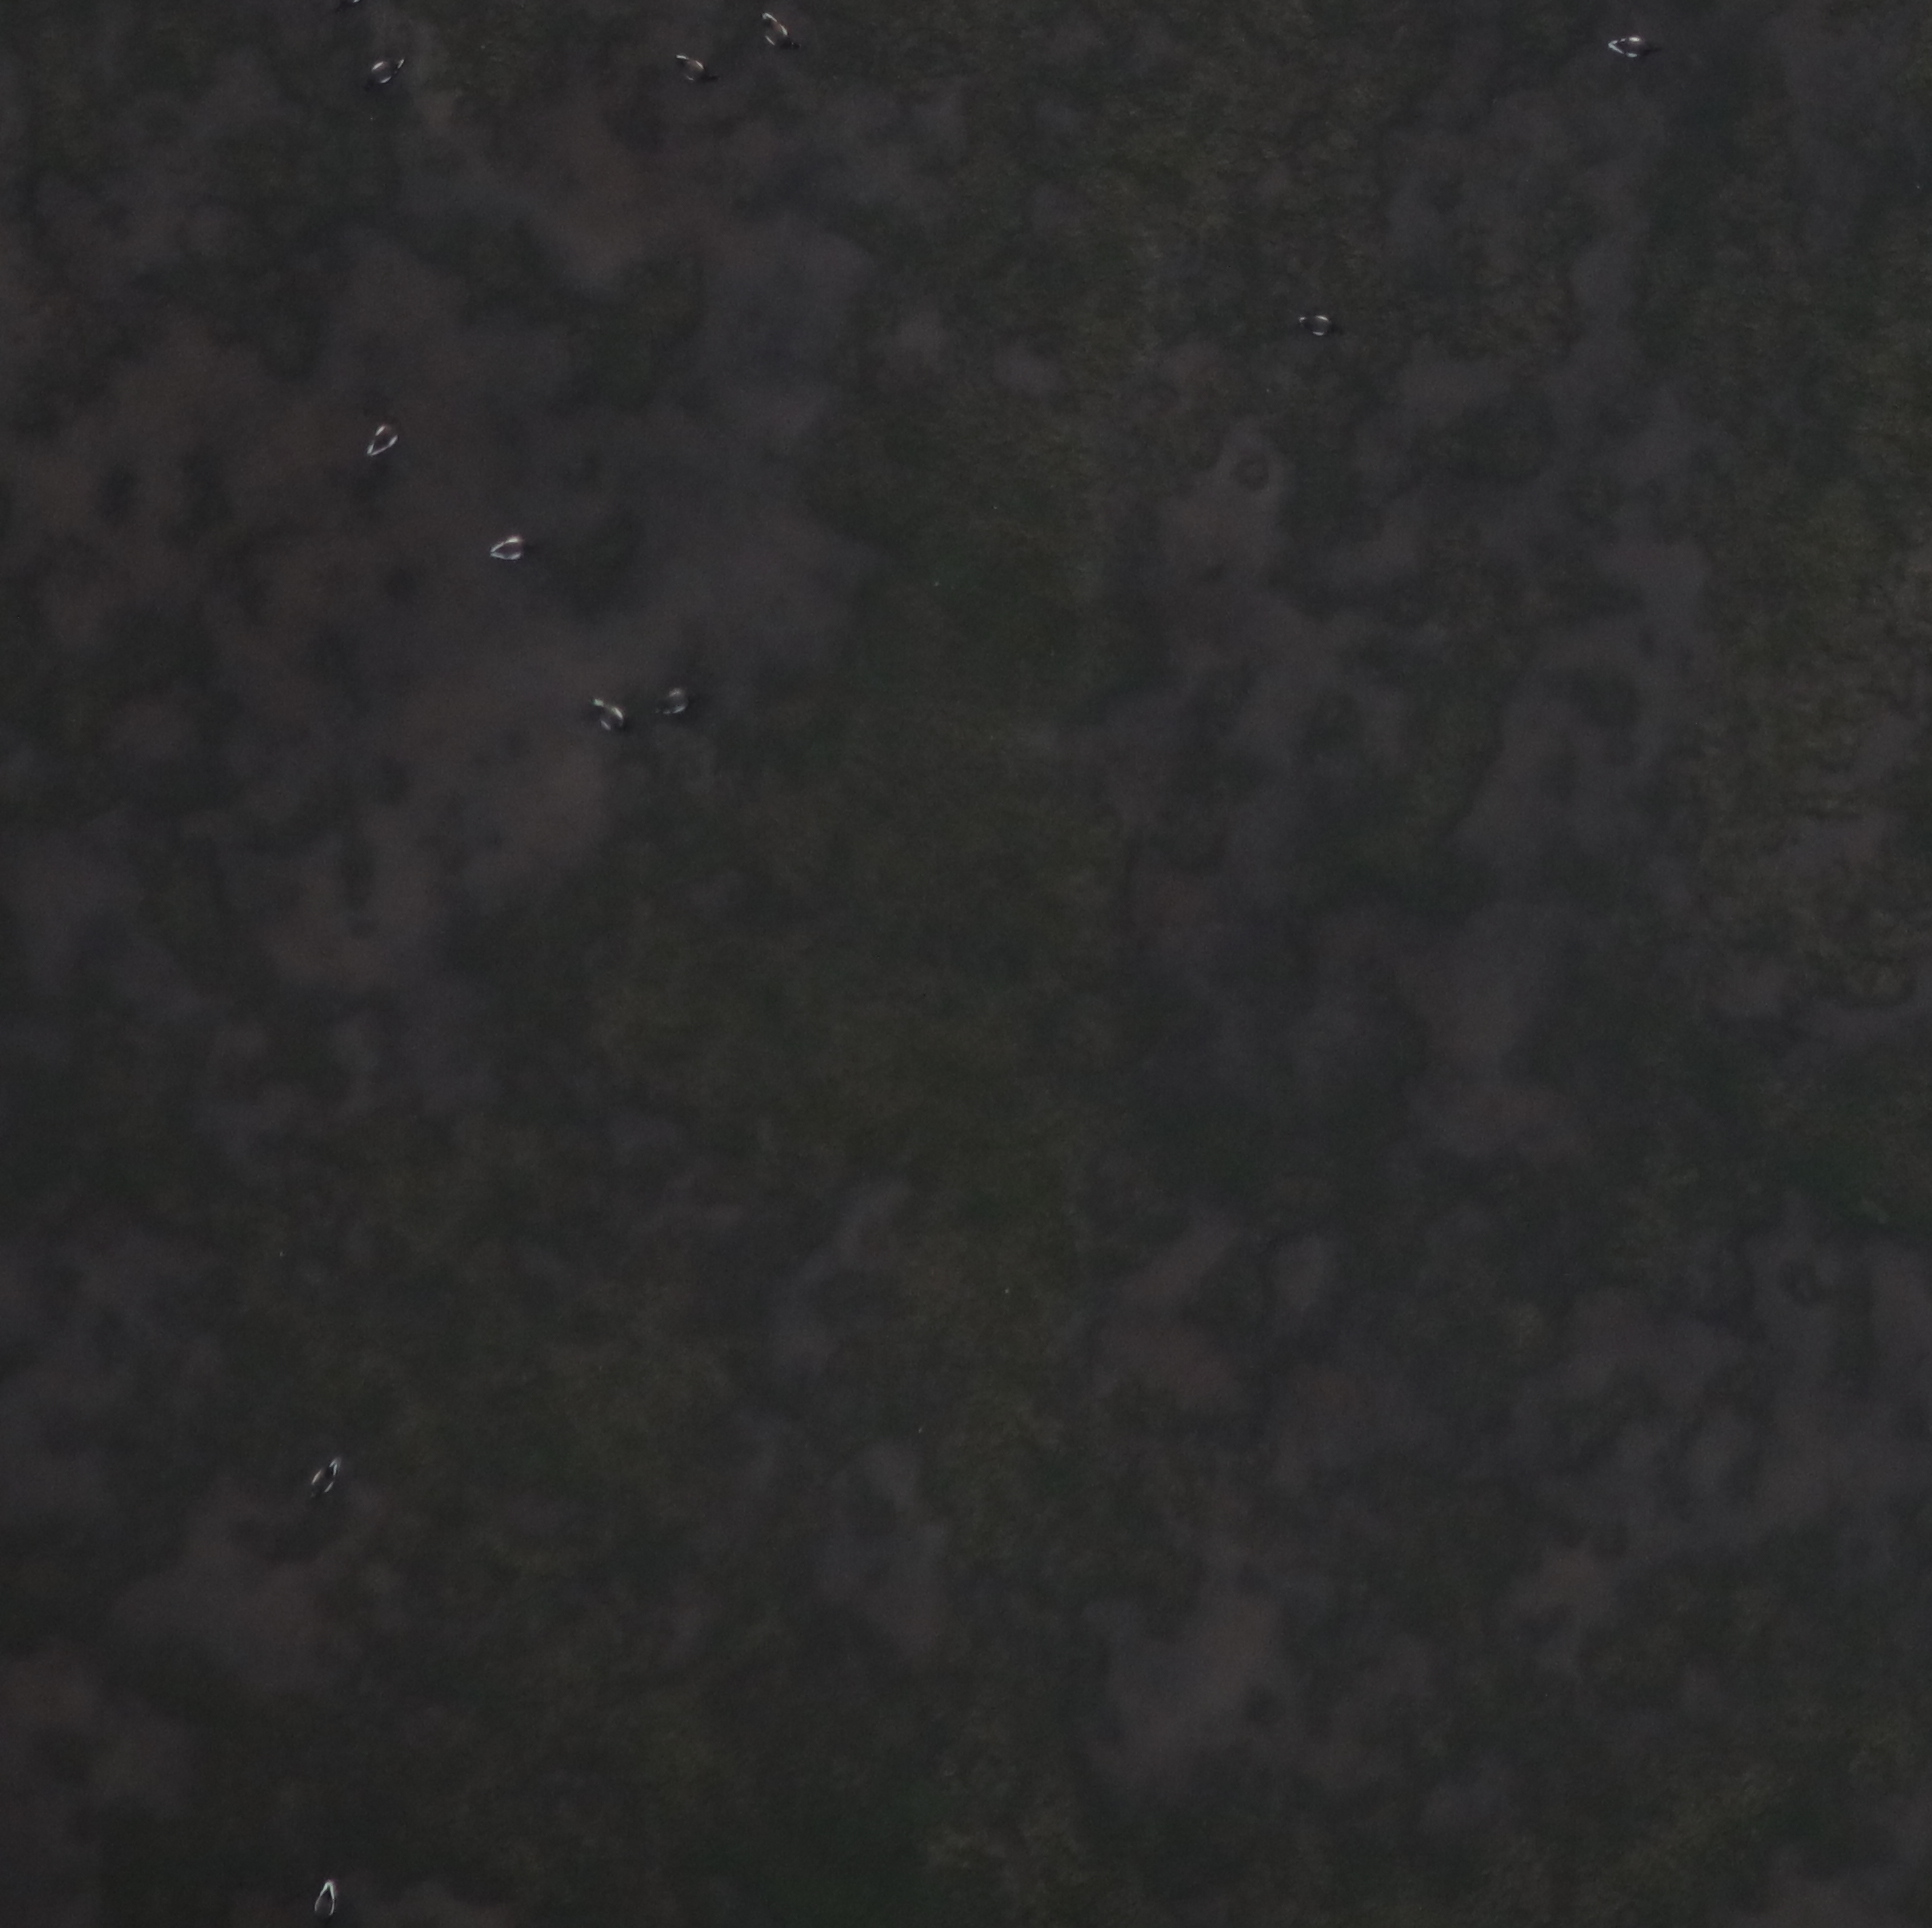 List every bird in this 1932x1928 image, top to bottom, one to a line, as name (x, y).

brant (777, 32)
brant (1629, 47)
brant (694, 69)
brant (385, 72)
brant (1318, 325)
brant (384, 439)
brant (509, 550)
brant (676, 705)
brant (615, 719)
brant (325, 1479)
brant (327, 1906)